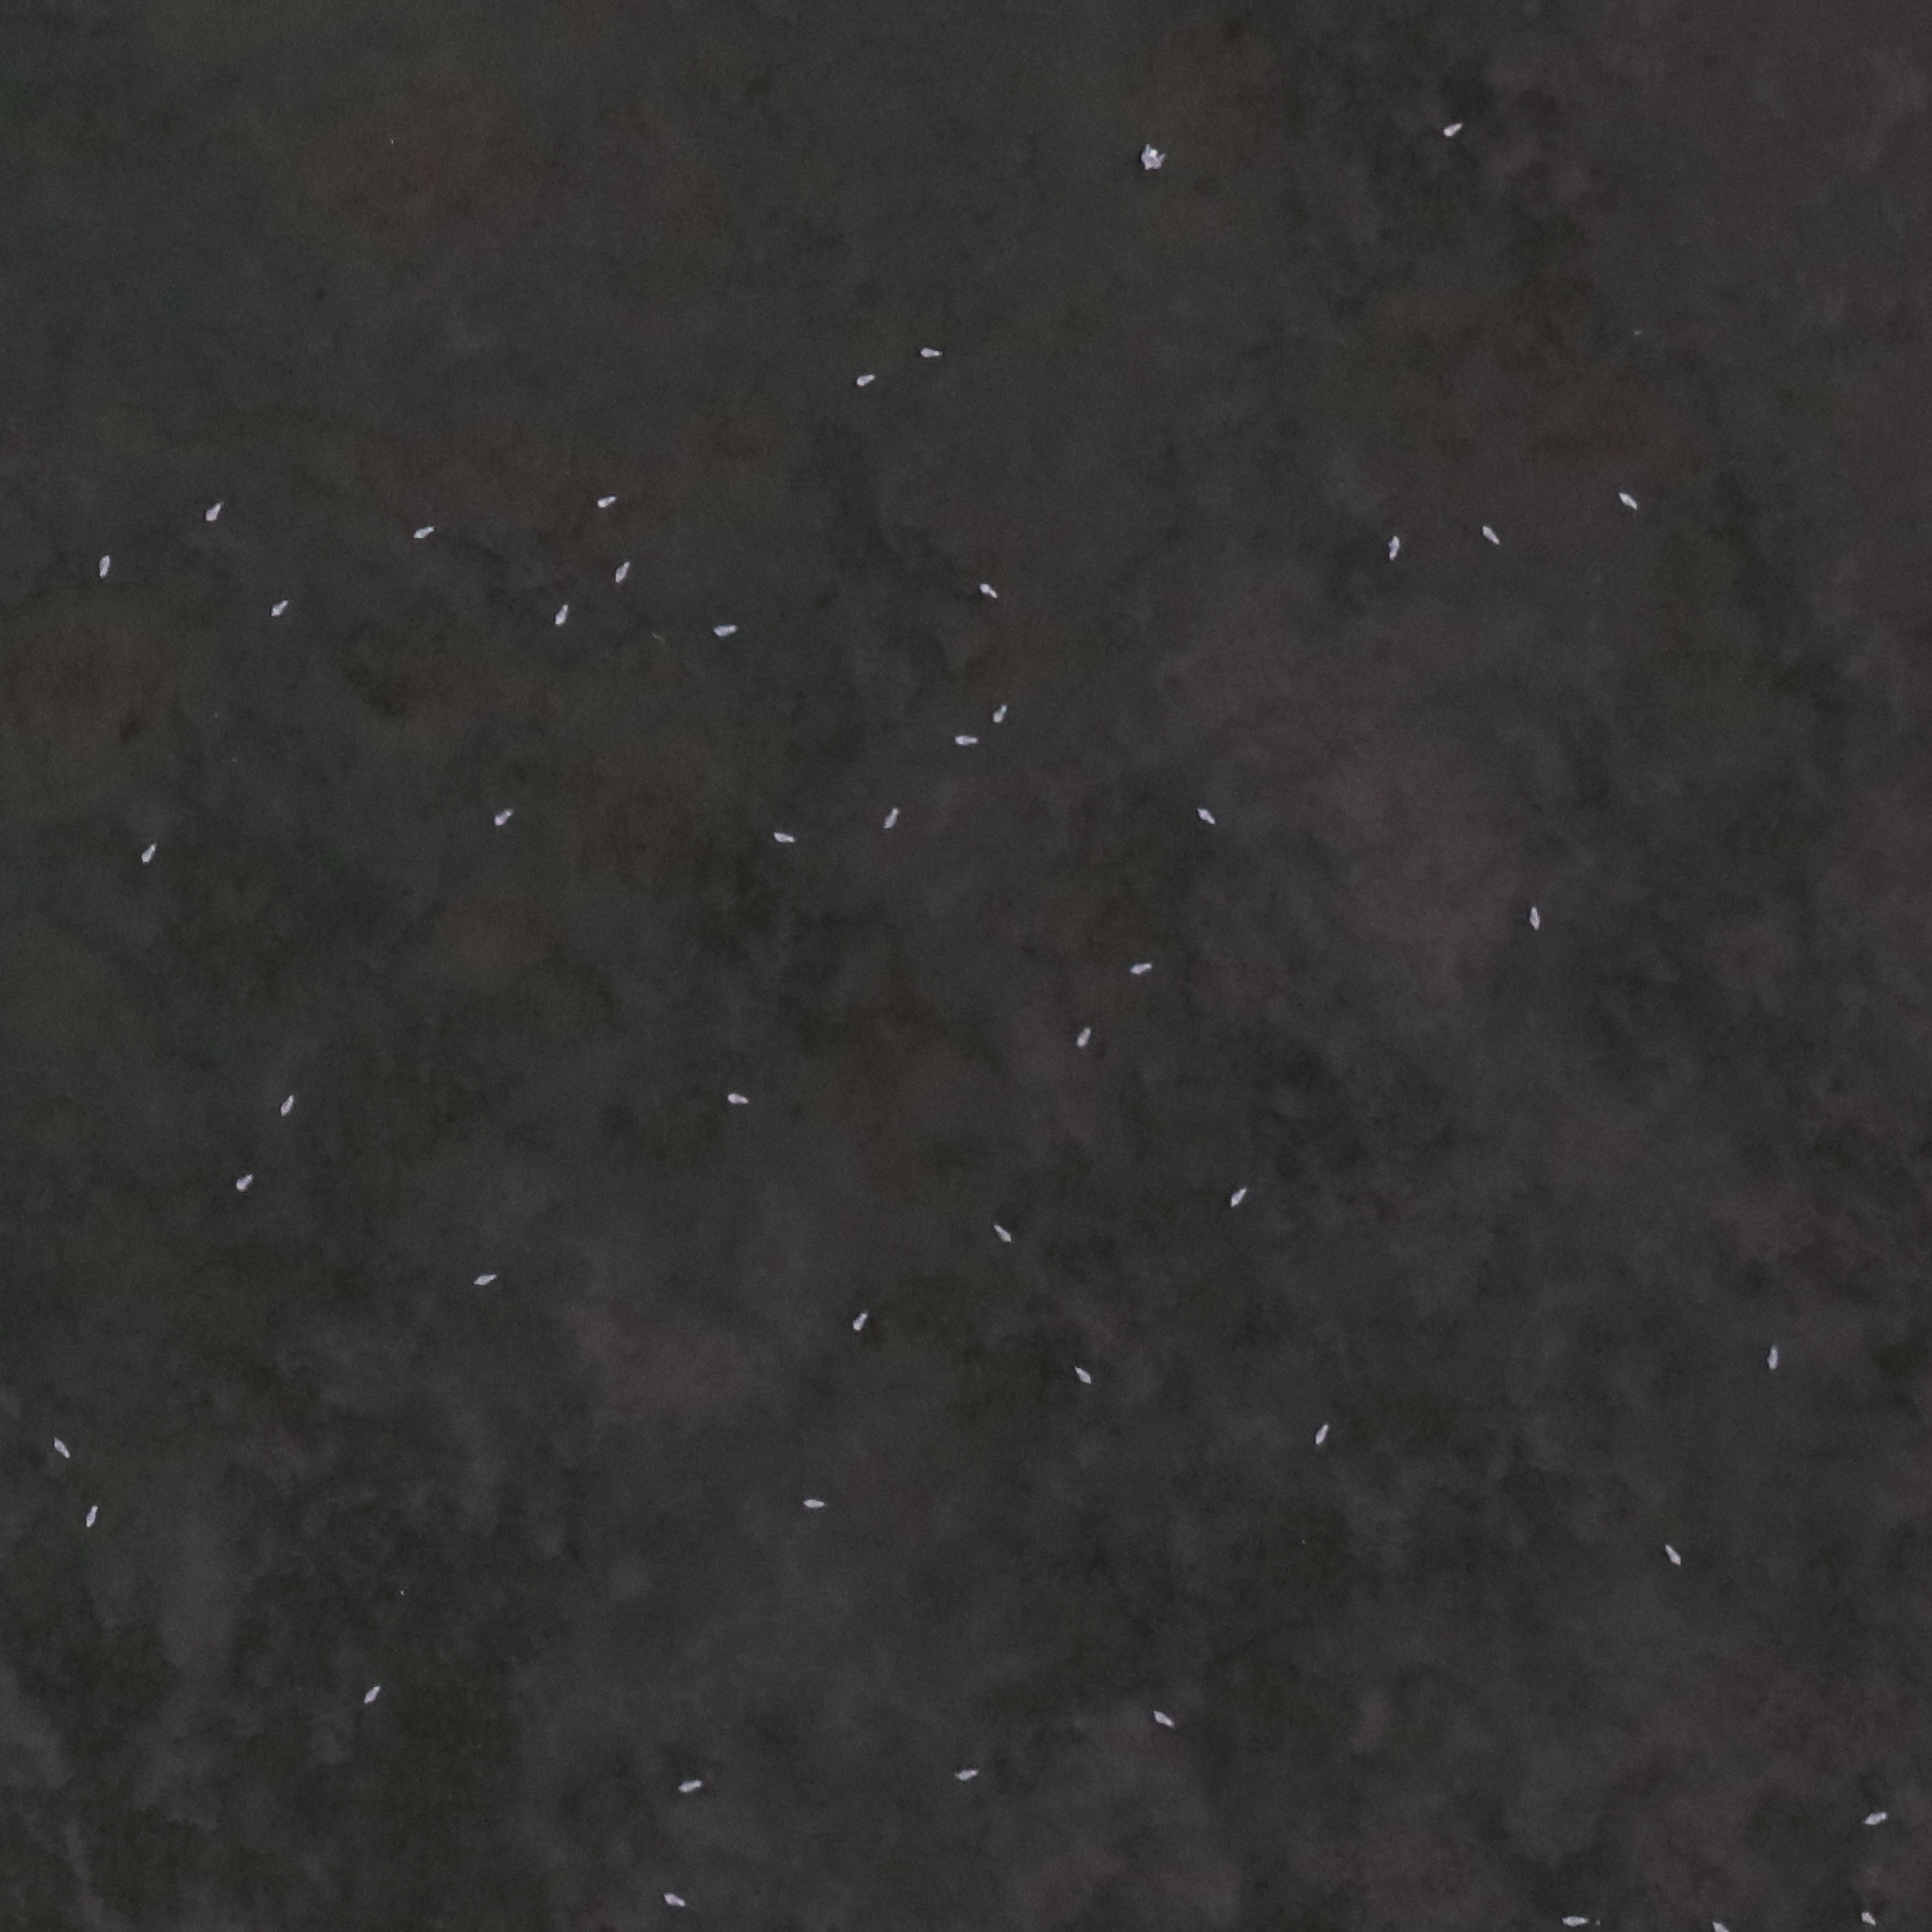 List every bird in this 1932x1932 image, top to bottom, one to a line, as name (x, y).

gull (1451, 129)
gull (1152, 159)
gull (930, 352)
gull (865, 380)
gull (606, 500)
gull (1627, 501)
gull (213, 512)
gull (423, 533)
gull (1490, 536)
gull (1391, 548)
gull (105, 567)
gull (622, 572)
gull (988, 590)
gull (275, 607)
gull (561, 615)
gull (724, 629)
gull (999, 714)
gull (966, 740)
gull (1205, 816)
gull (501, 819)
gull (889, 820)
gull (783, 837)
gull (148, 854)
gull (1536, 918)
gull (1141, 968)
gull (1084, 1036)
gull (739, 1100)
gull (286, 1104)
gull (244, 1183)
gull (1238, 1197)
gull (1003, 1233)
gull (483, 1281)
gull (860, 1321)
gull (1773, 1359)
gull (1083, 1375)
gull (1322, 1435)
gull (61, 1449)
gull (813, 1504)
gull (91, 1517)
gull (1672, 1556)
gull (371, 1694)
gull (1163, 1719)
gull (966, 1773)
gull (691, 1784)
gull (1876, 1817)
gull (674, 1900)
gull (1868, 1919)
gull (1576, 1921)
gull (1722, 1931)